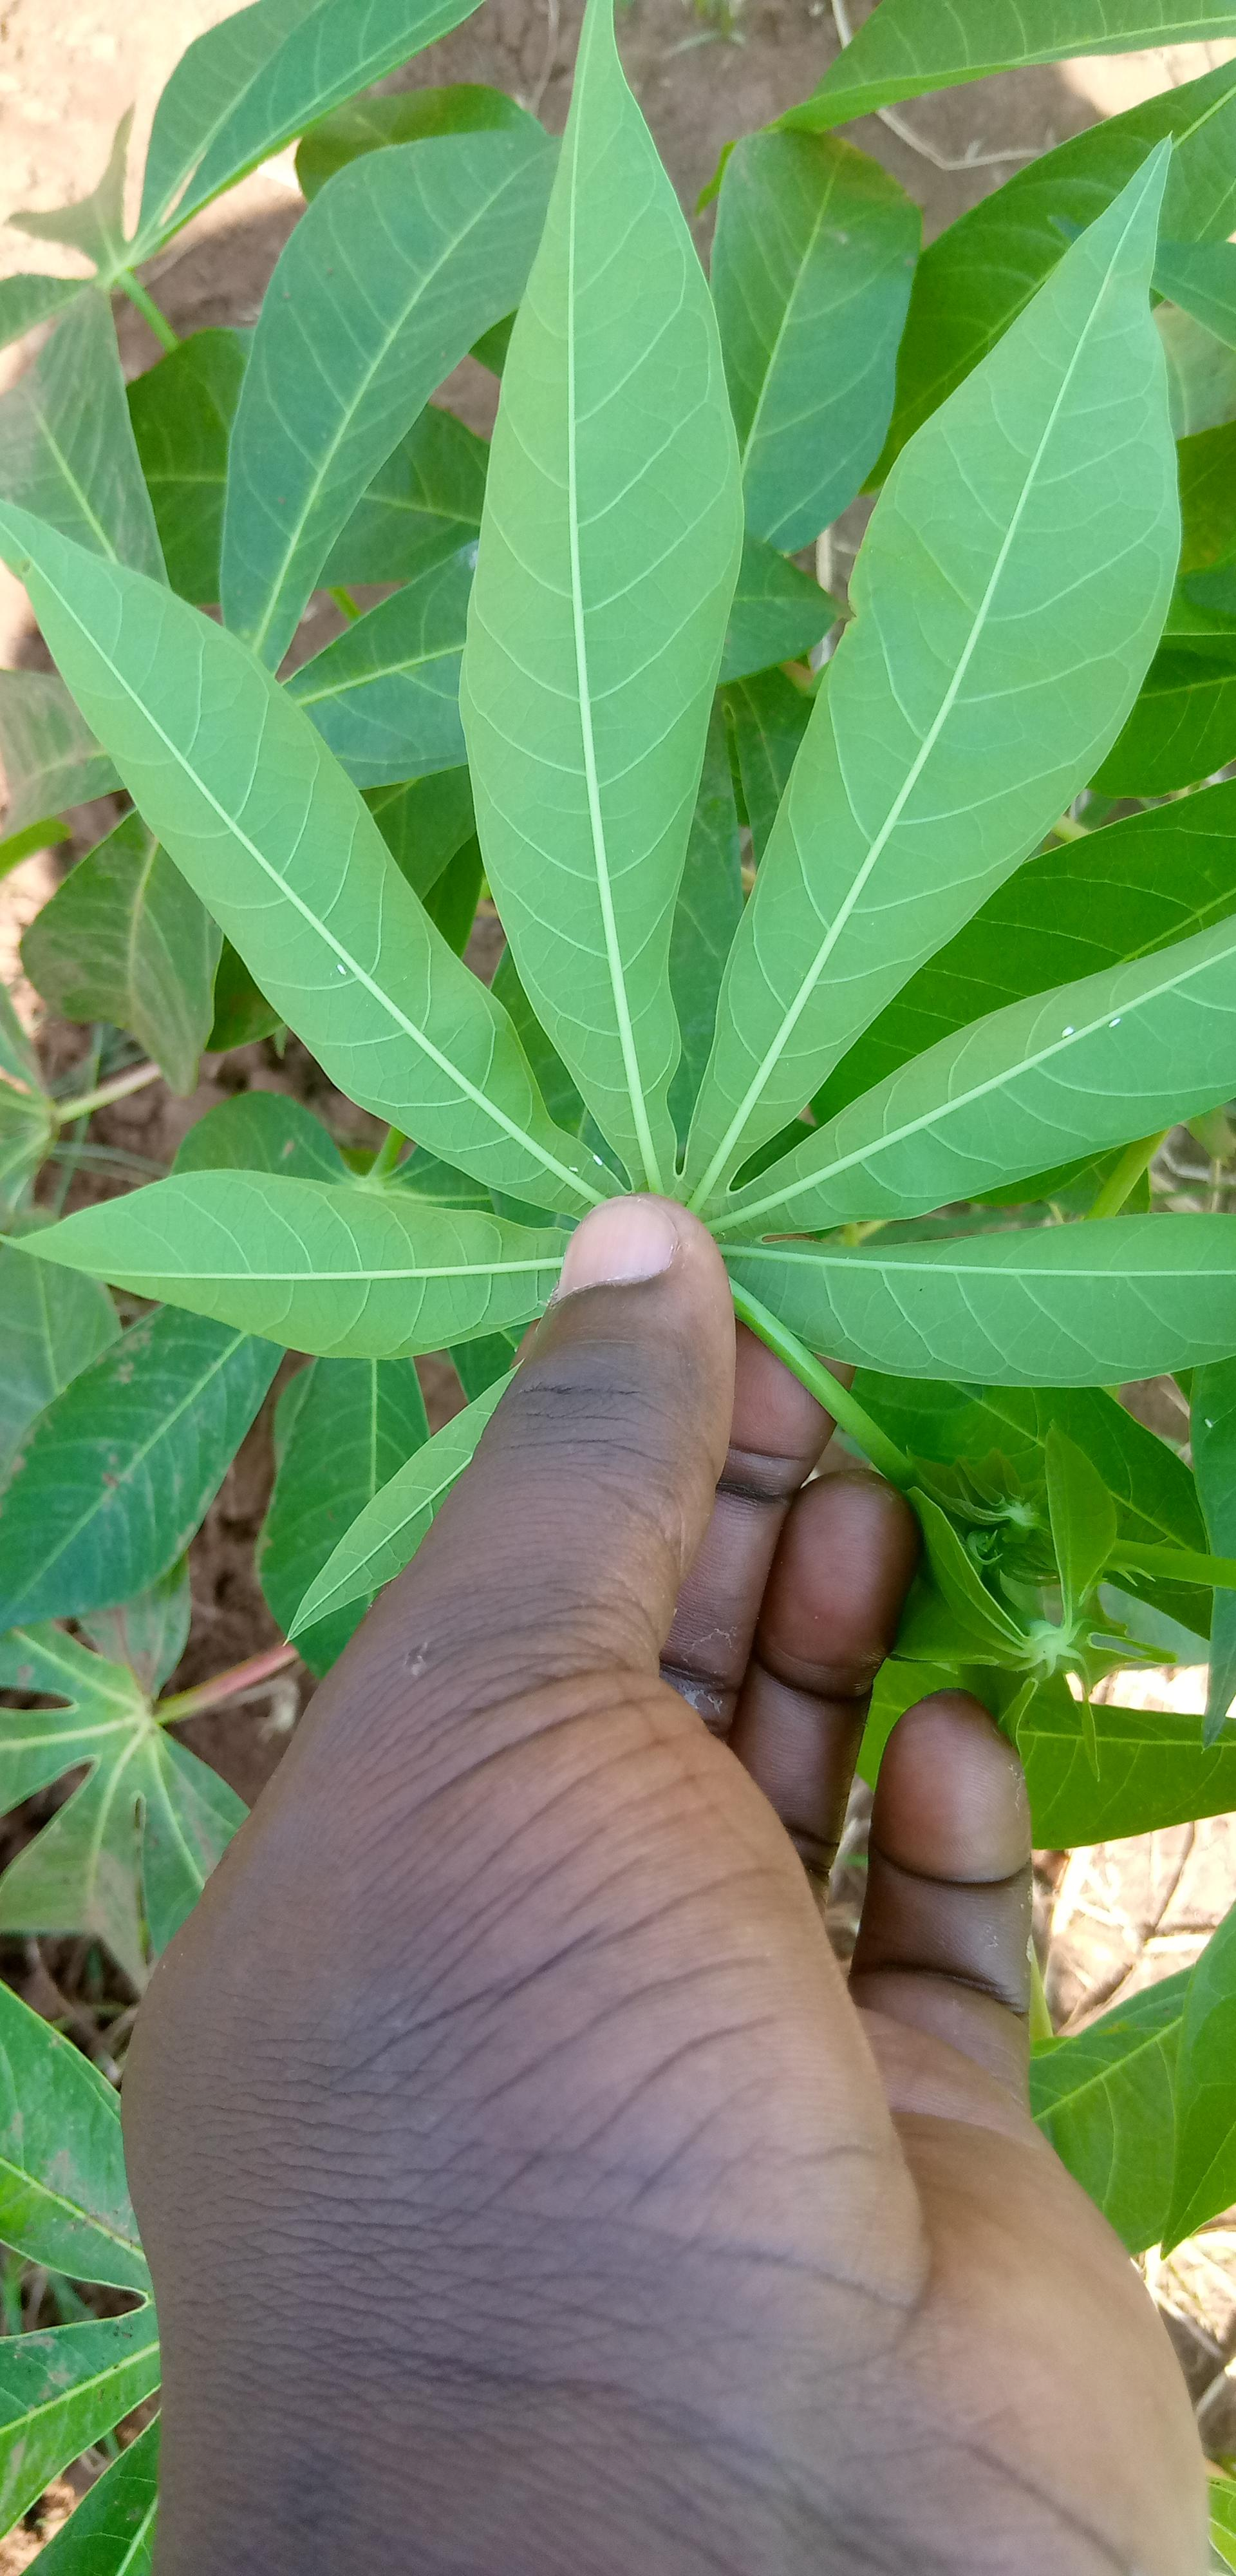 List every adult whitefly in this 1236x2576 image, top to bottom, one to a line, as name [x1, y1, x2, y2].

whitefly [336, 963, 347, 976]
whitefly [1108, 1016, 1125, 1029]
whitefly [1061, 1025, 1076, 1039]
whitefly [592, 1152, 604, 1166]
whitefly [567, 1164, 581, 1173]